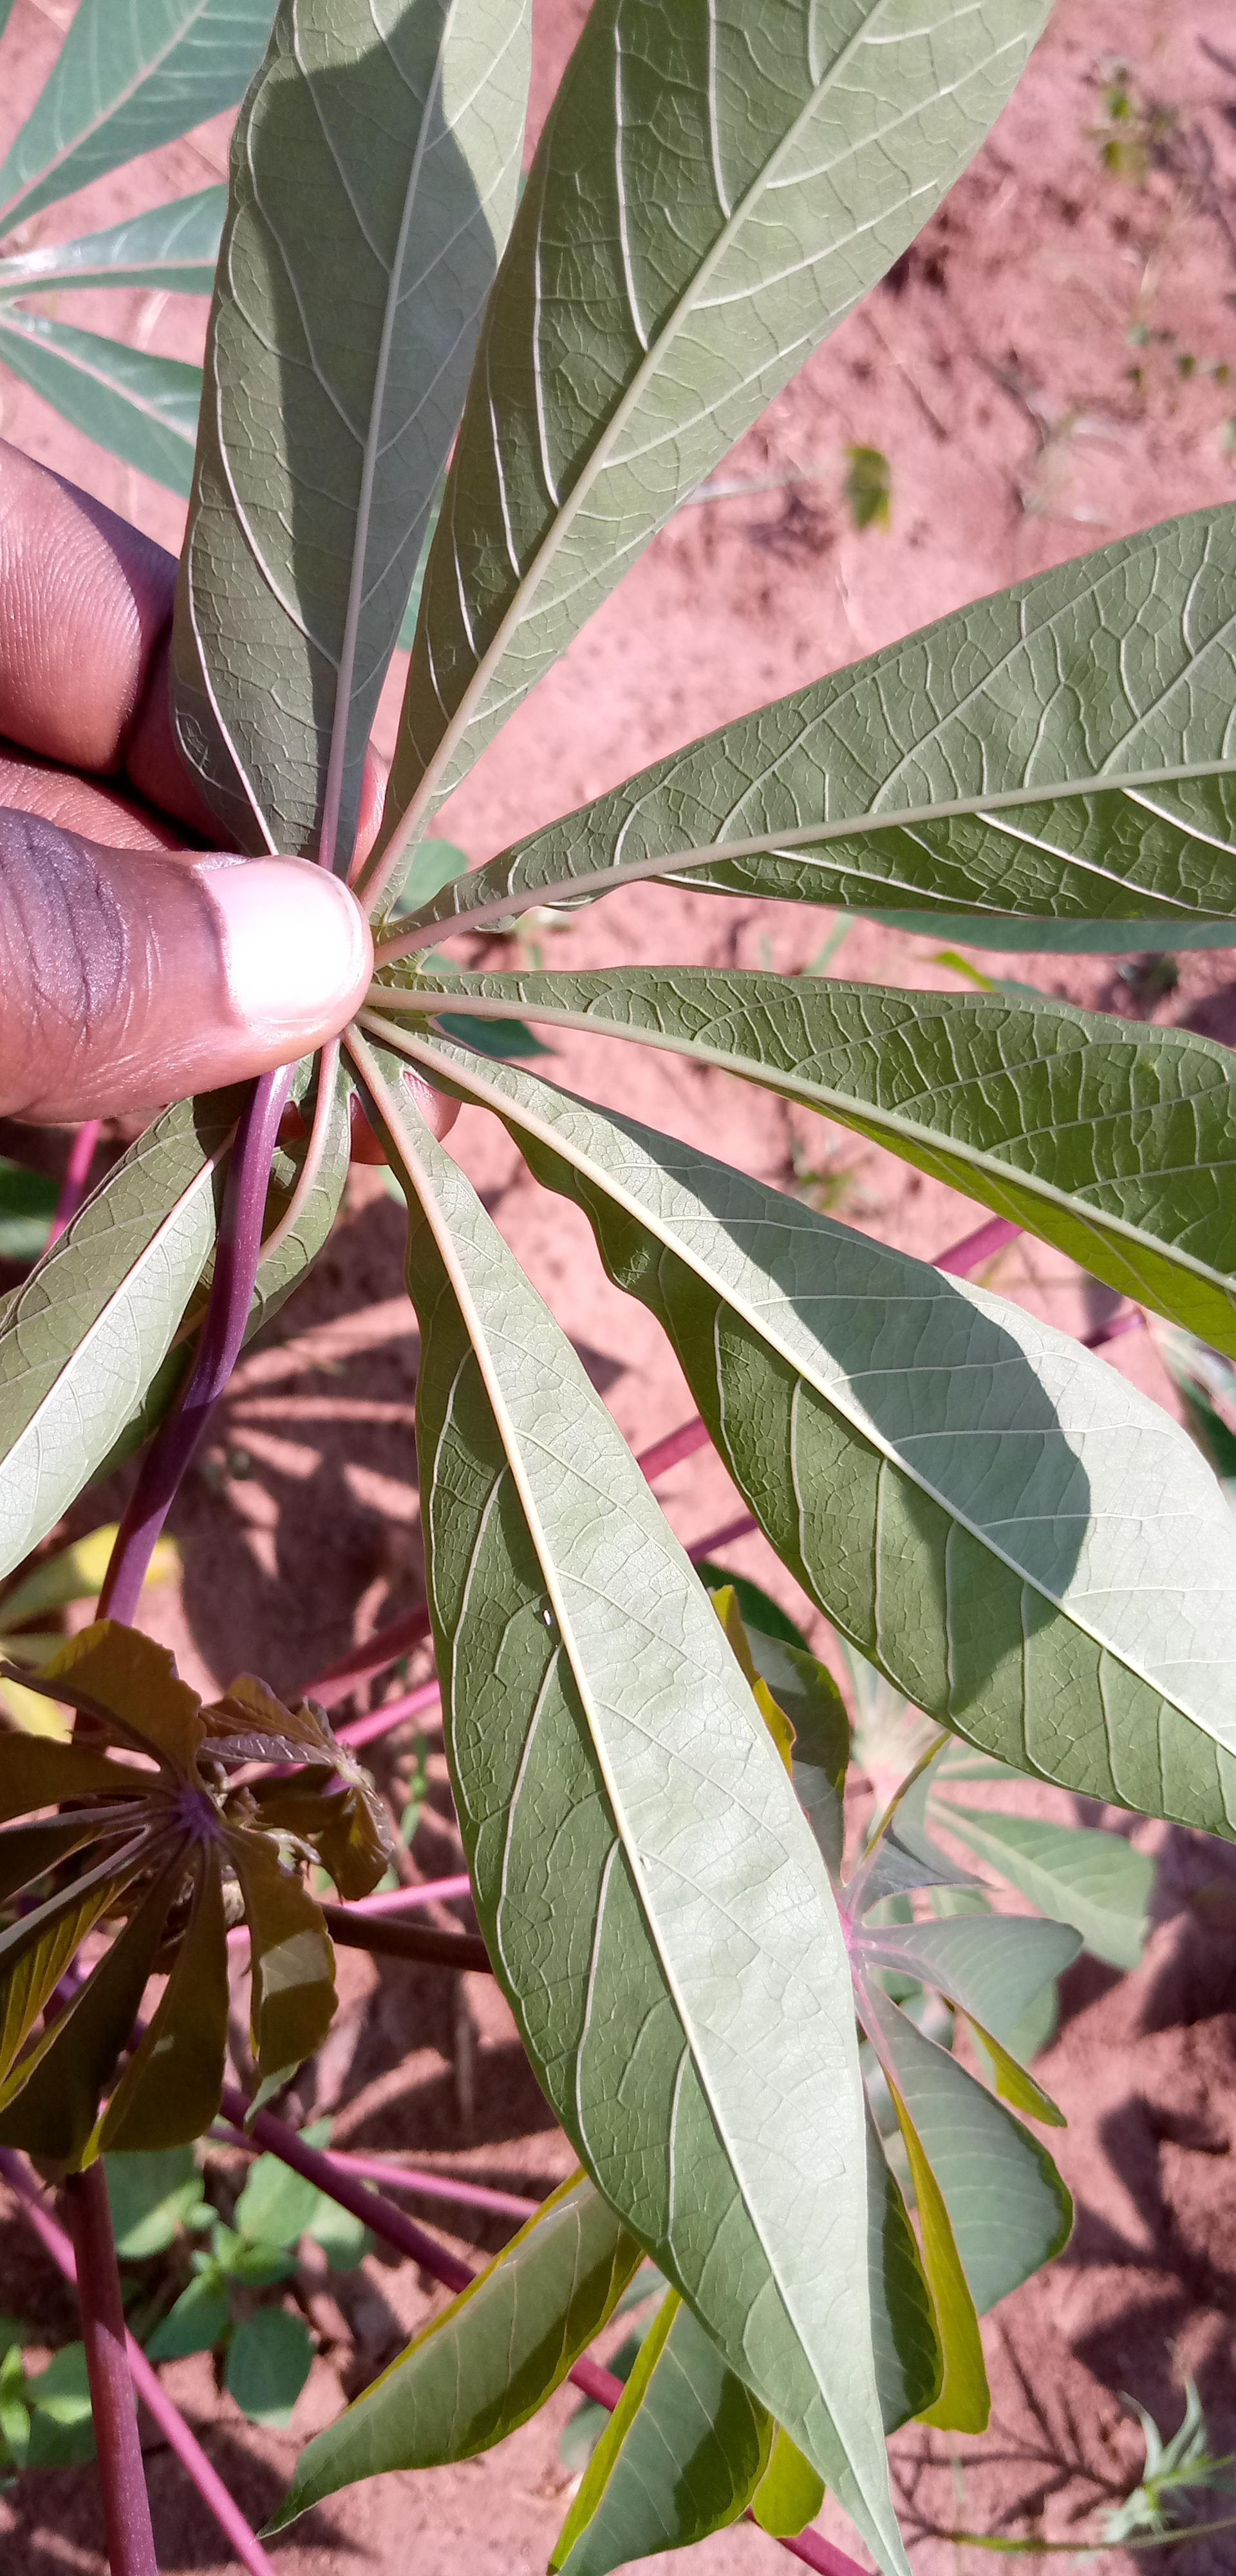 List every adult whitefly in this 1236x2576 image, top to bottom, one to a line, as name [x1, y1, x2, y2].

whitefly [534, 1599, 566, 1646]